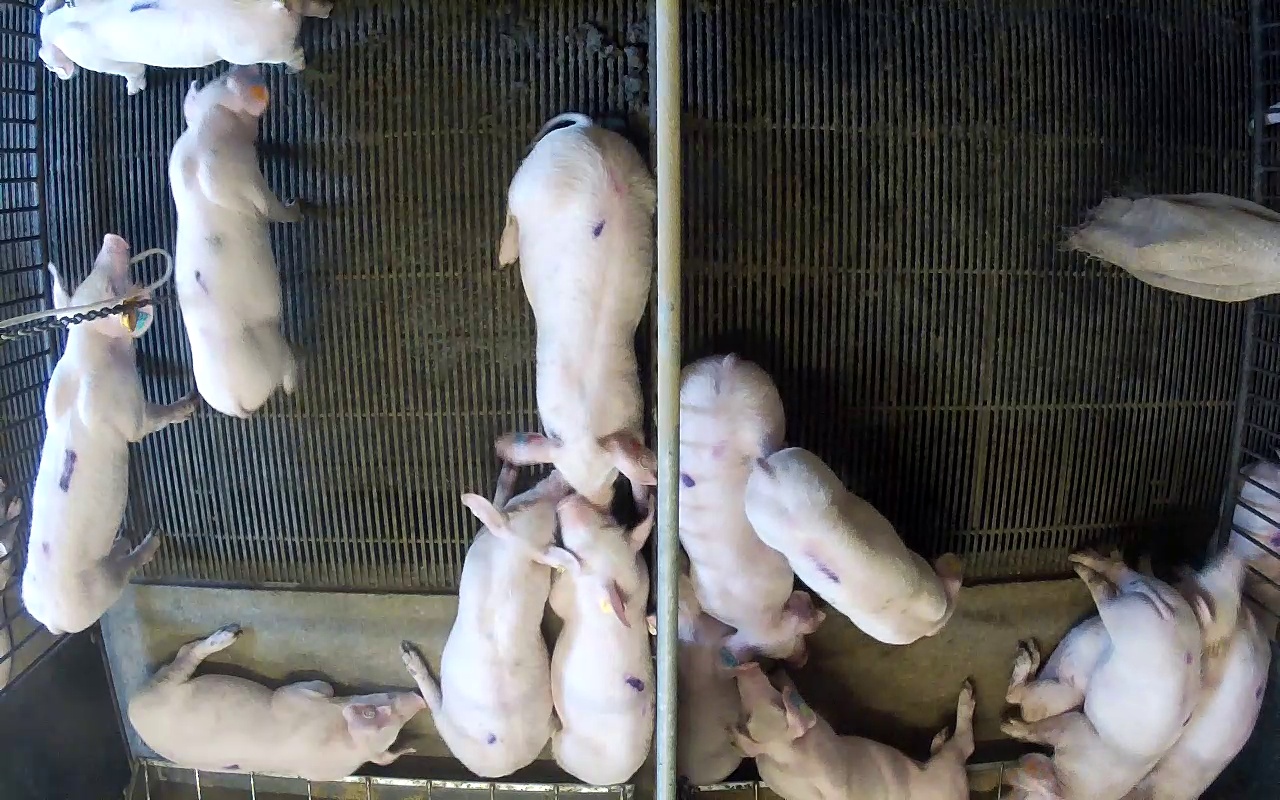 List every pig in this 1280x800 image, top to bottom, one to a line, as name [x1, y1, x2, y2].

pig [38, 0, 333, 98]
pig [168, 64, 311, 422]
pig [497, 111, 655, 517]
pig [21, 231, 197, 638]
pig [679, 352, 828, 683]
pig [743, 446, 963, 647]
pig [400, 462, 579, 780]
pig [1205, 462, 1280, 642]
pig [548, 493, 656, 788]
pig [676, 548, 751, 789]
pig [1000, 548, 1203, 798]
pig [1006, 549, 1248, 723]
pig [1121, 562, 1272, 799]
pig [126, 624, 429, 781]
pig [725, 661, 977, 800]